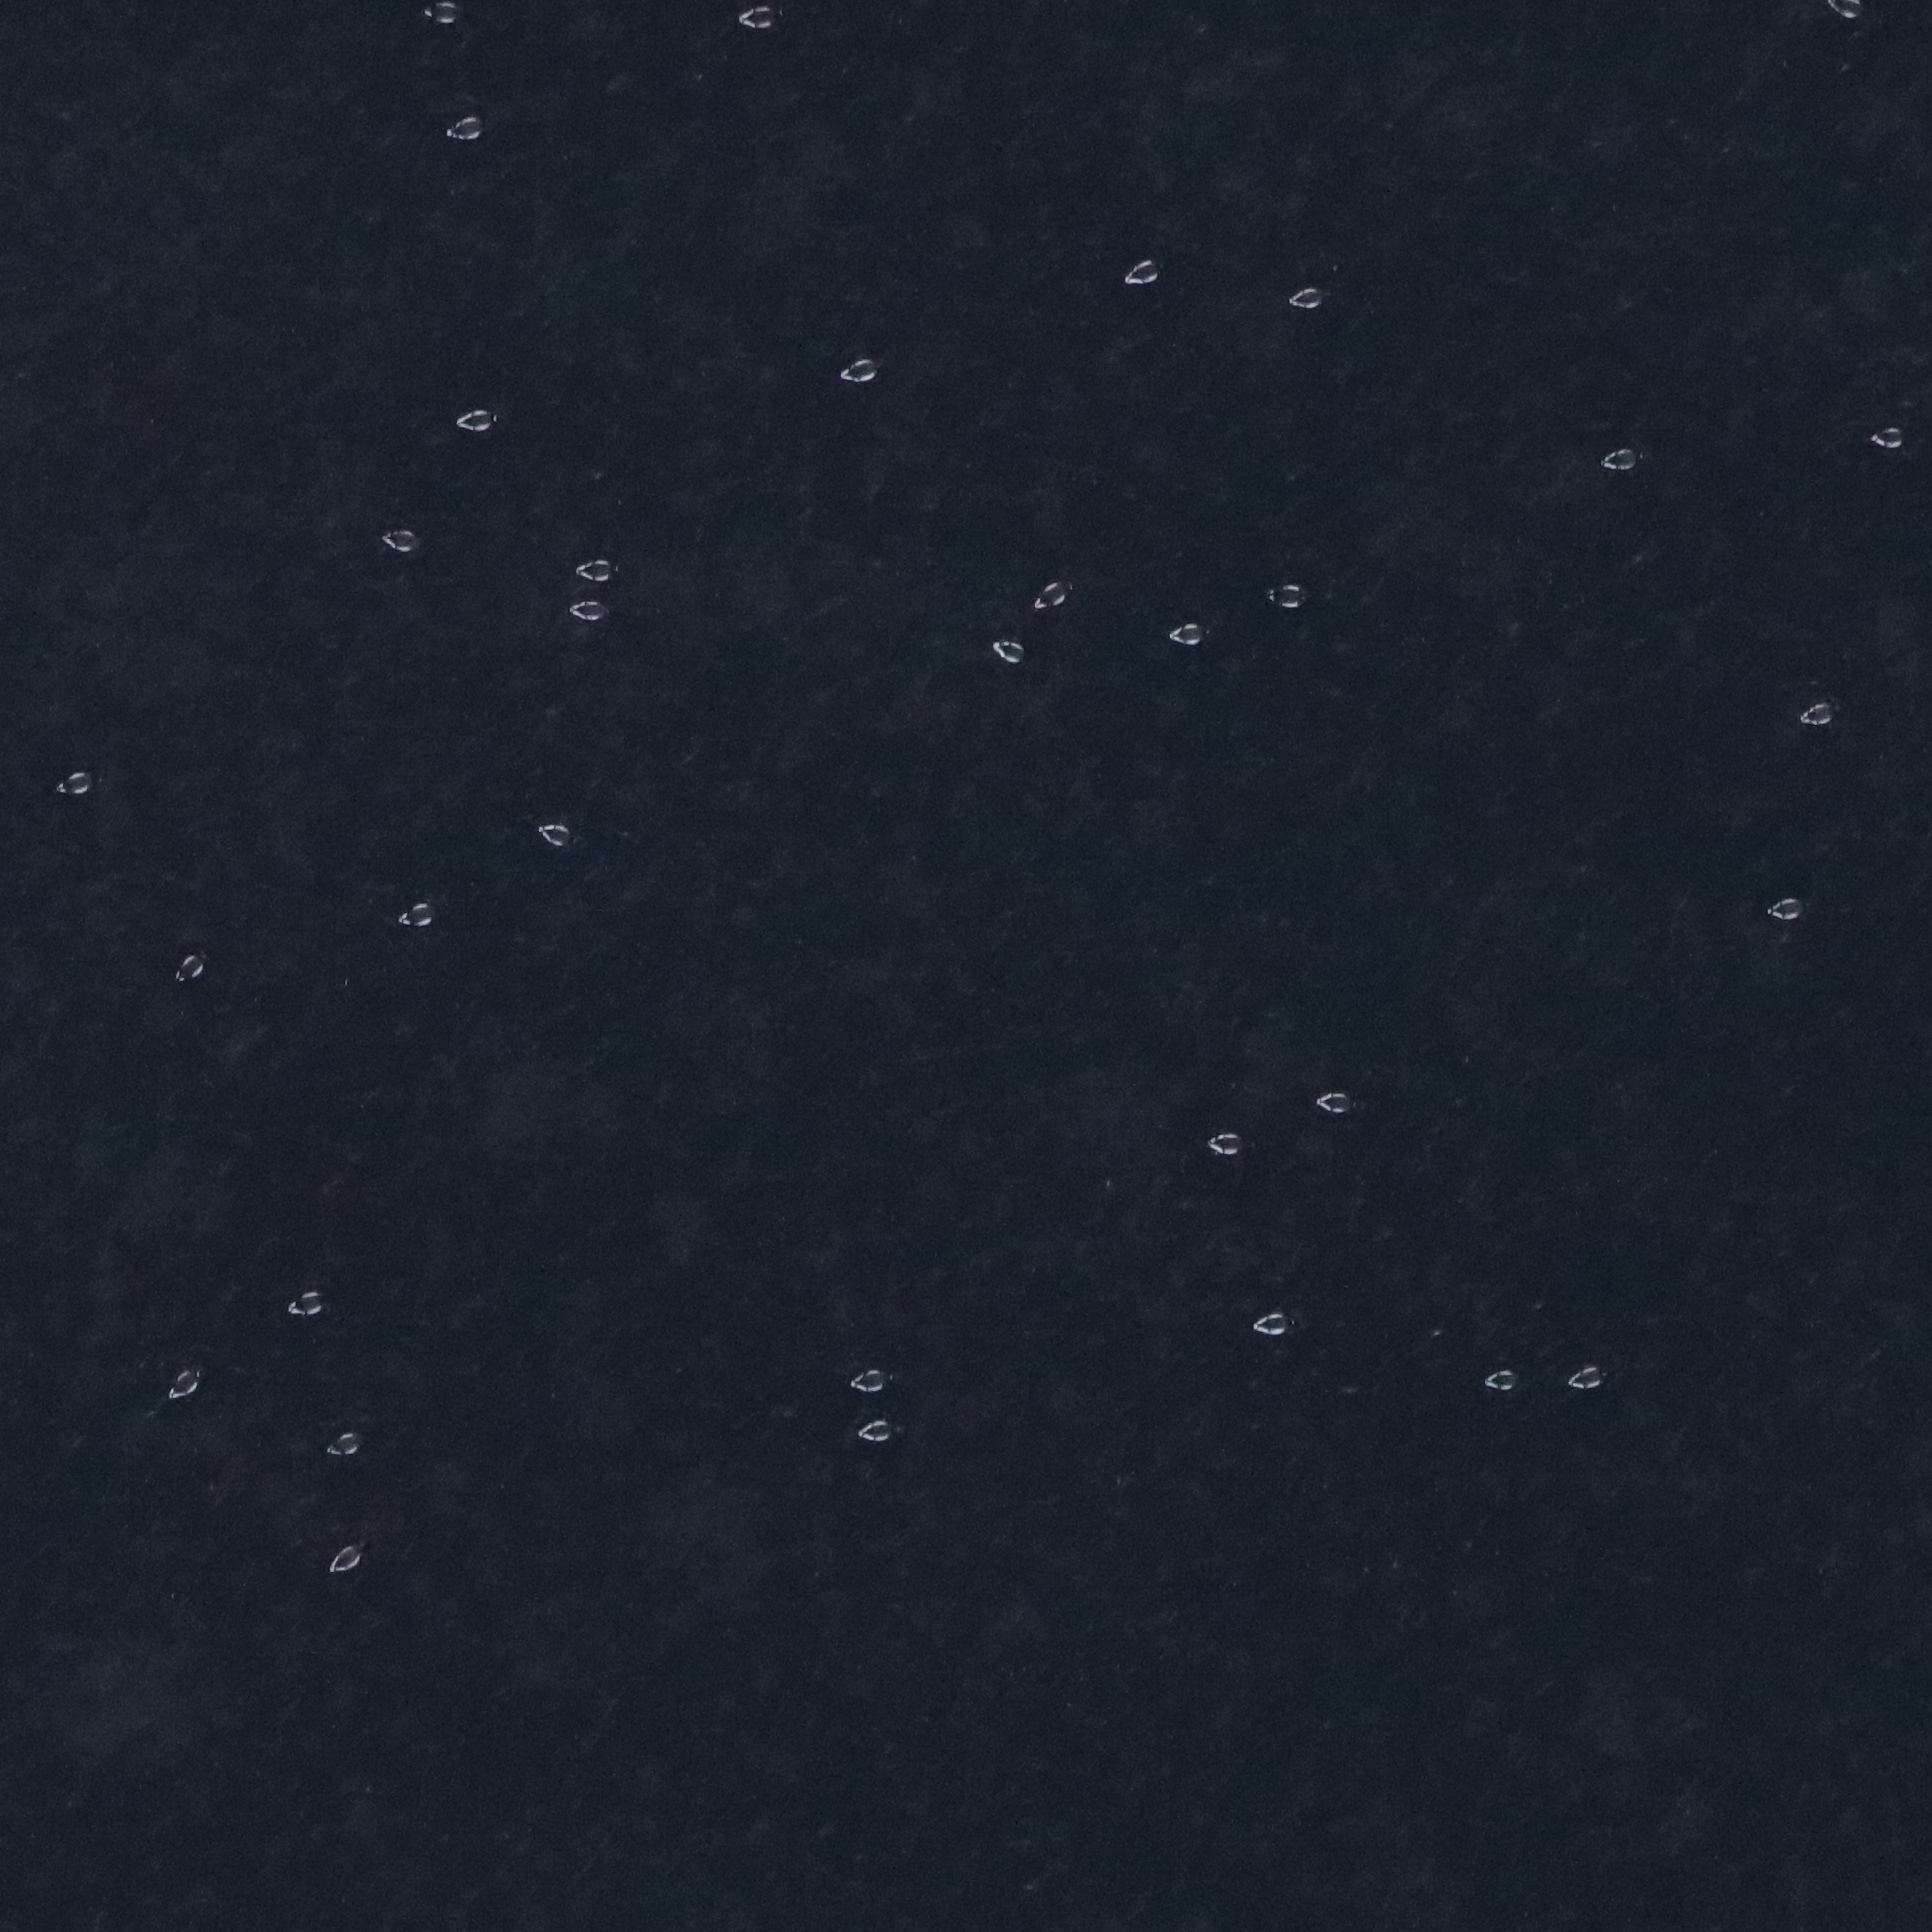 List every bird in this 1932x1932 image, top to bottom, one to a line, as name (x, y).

brant (1848, 7)
brant (443, 13)
brant (763, 19)
brant (467, 128)
brant (1145, 273)
brant (1310, 298)
brant (861, 371)
brant (478, 422)
brant (1888, 437)
brant (1624, 459)
brant (403, 541)
brant (596, 571)
brant (1053, 596)
brant (1288, 597)
brant (589, 611)
brant (1190, 634)
brant (1011, 652)
brant (1821, 714)
brant (76, 783)
brant (557, 837)
brant (1790, 909)
brant (419, 916)
brant (190, 967)
brant (1340, 1103)
brant (1230, 1145)
brant (308, 1303)
brant (1275, 1322)
brant (1589, 1378)
brant (870, 1380)
brant (1504, 1380)
brant (184, 1384)
brant (878, 1431)
brant (345, 1444)
brant (348, 1558)